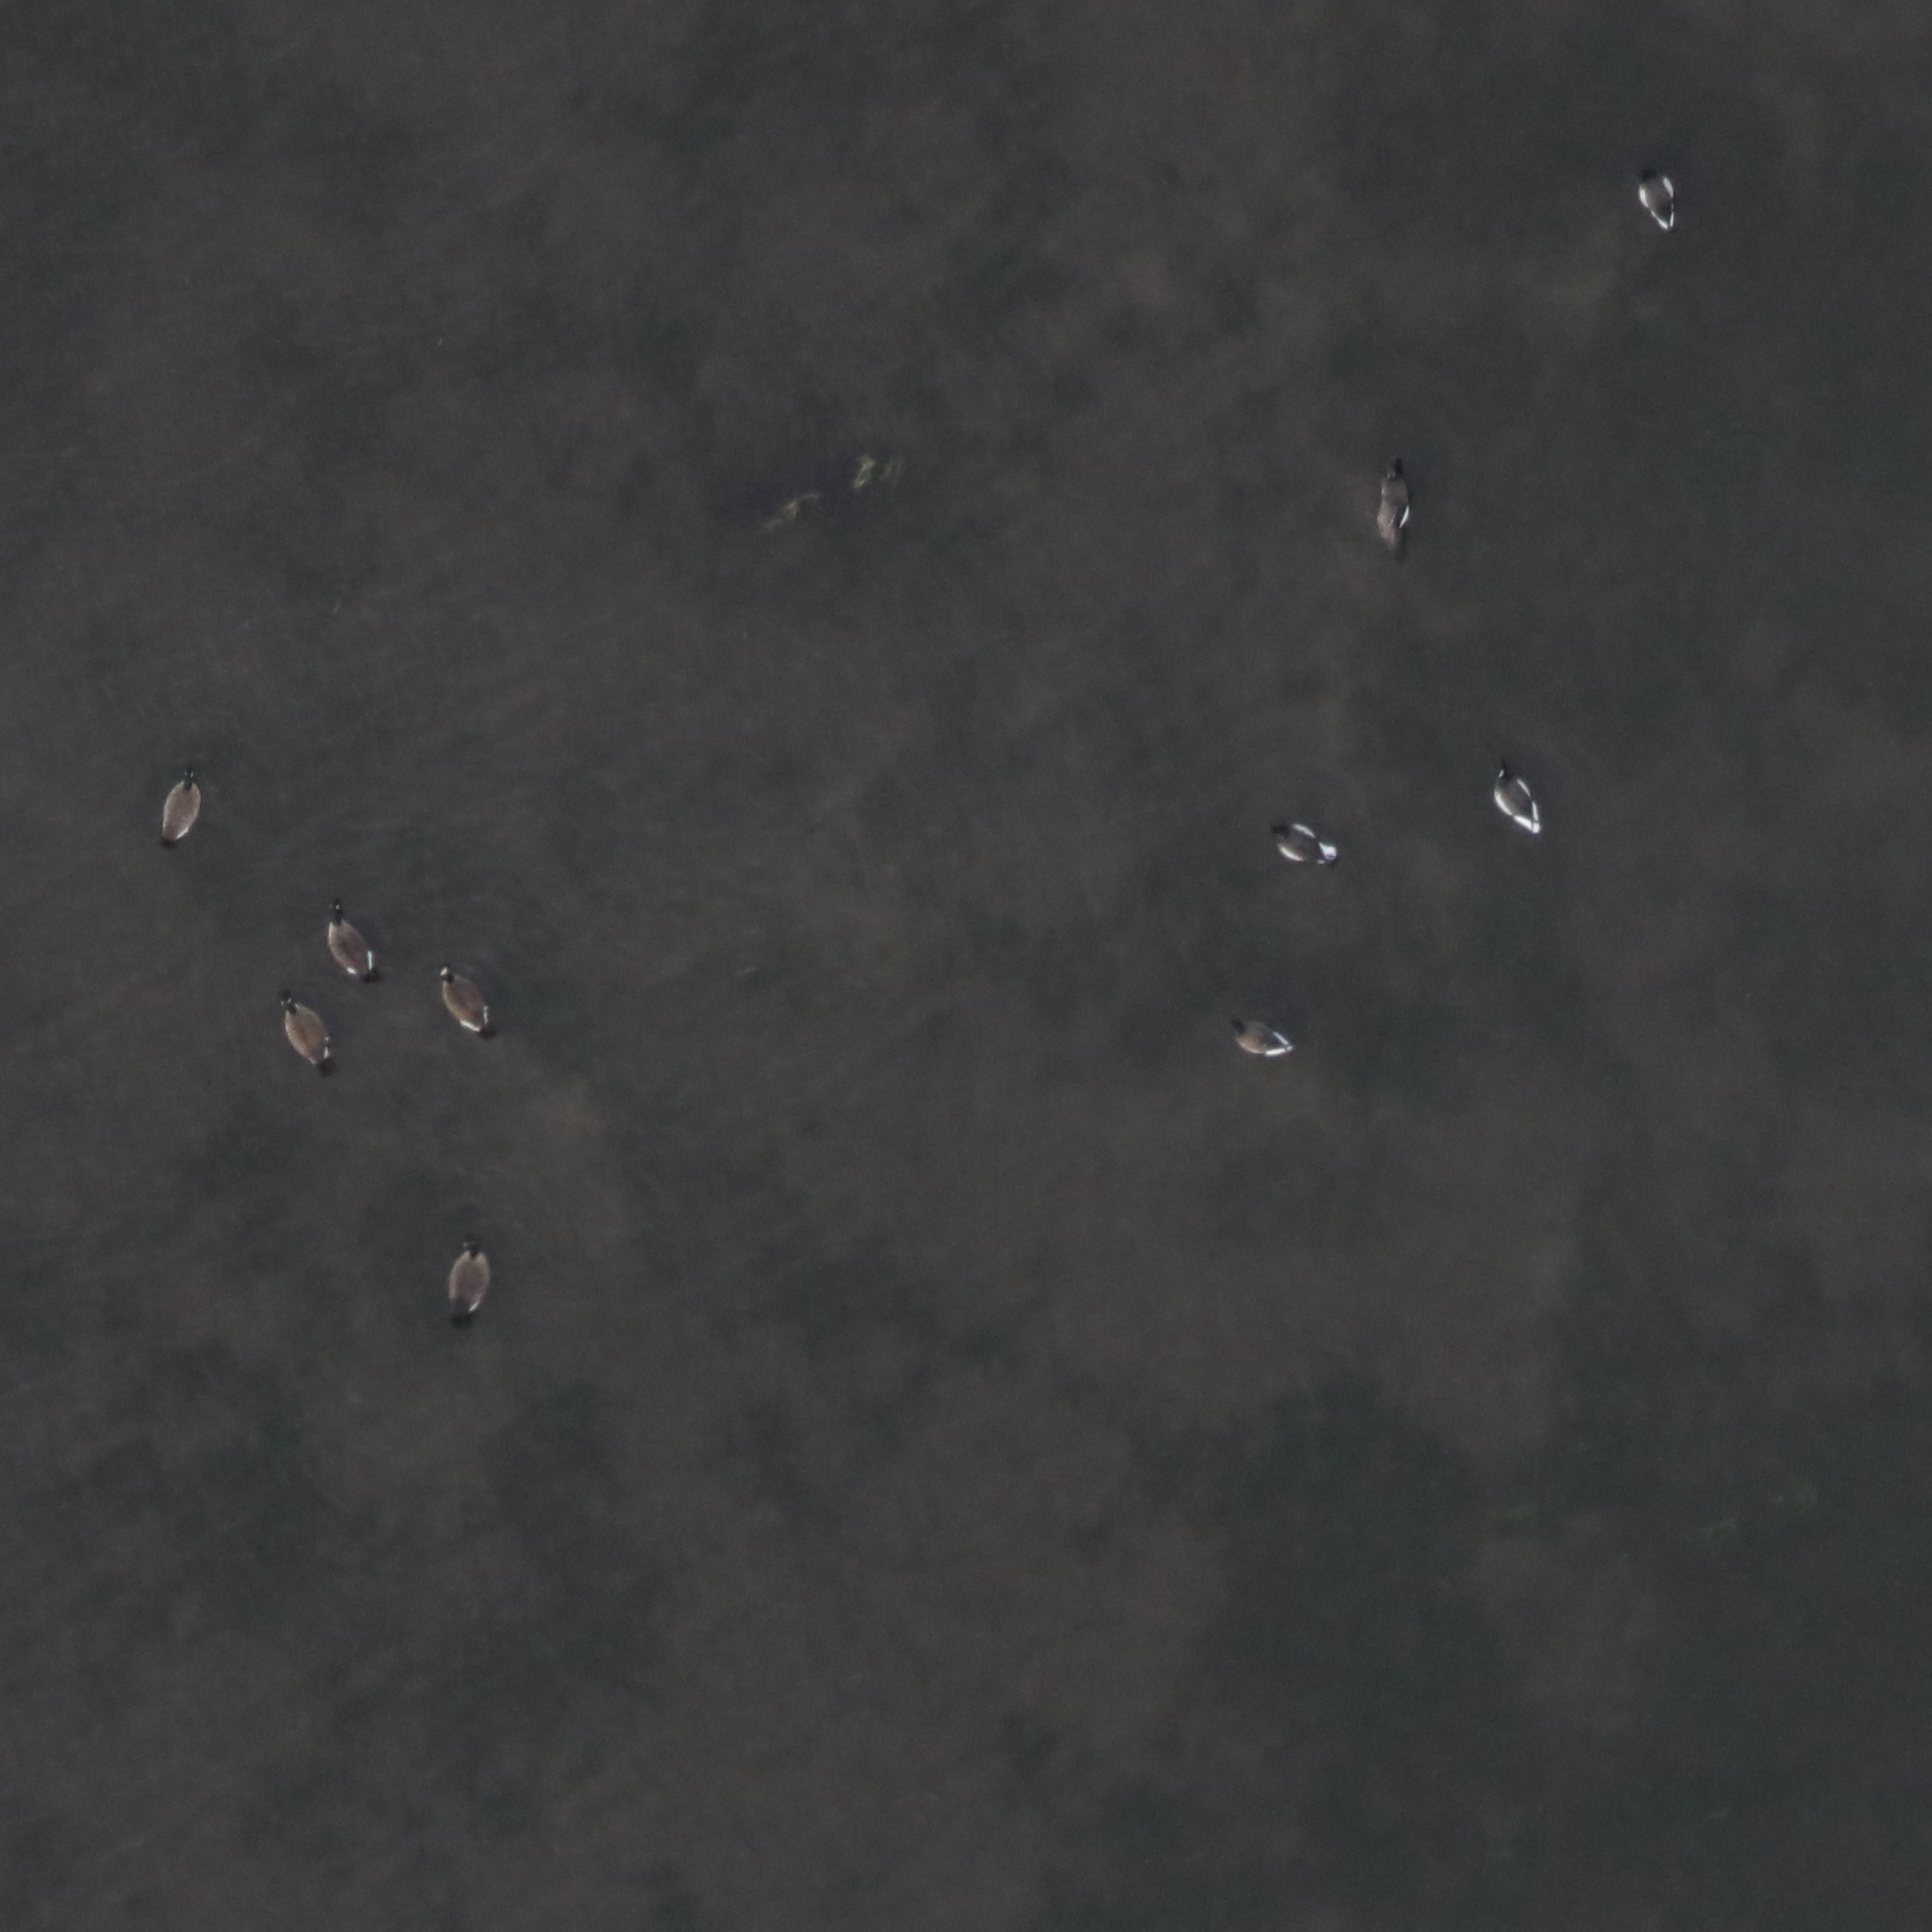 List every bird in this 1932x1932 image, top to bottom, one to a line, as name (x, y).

brant (1656, 198)
brant (1395, 509)
brant (1514, 798)
Canada goose (179, 812)
brant (1302, 846)
Canada goose (351, 948)
Canada goose (465, 1002)
Canada goose (307, 1035)
brant (1258, 1038)
Canada goose (468, 1283)